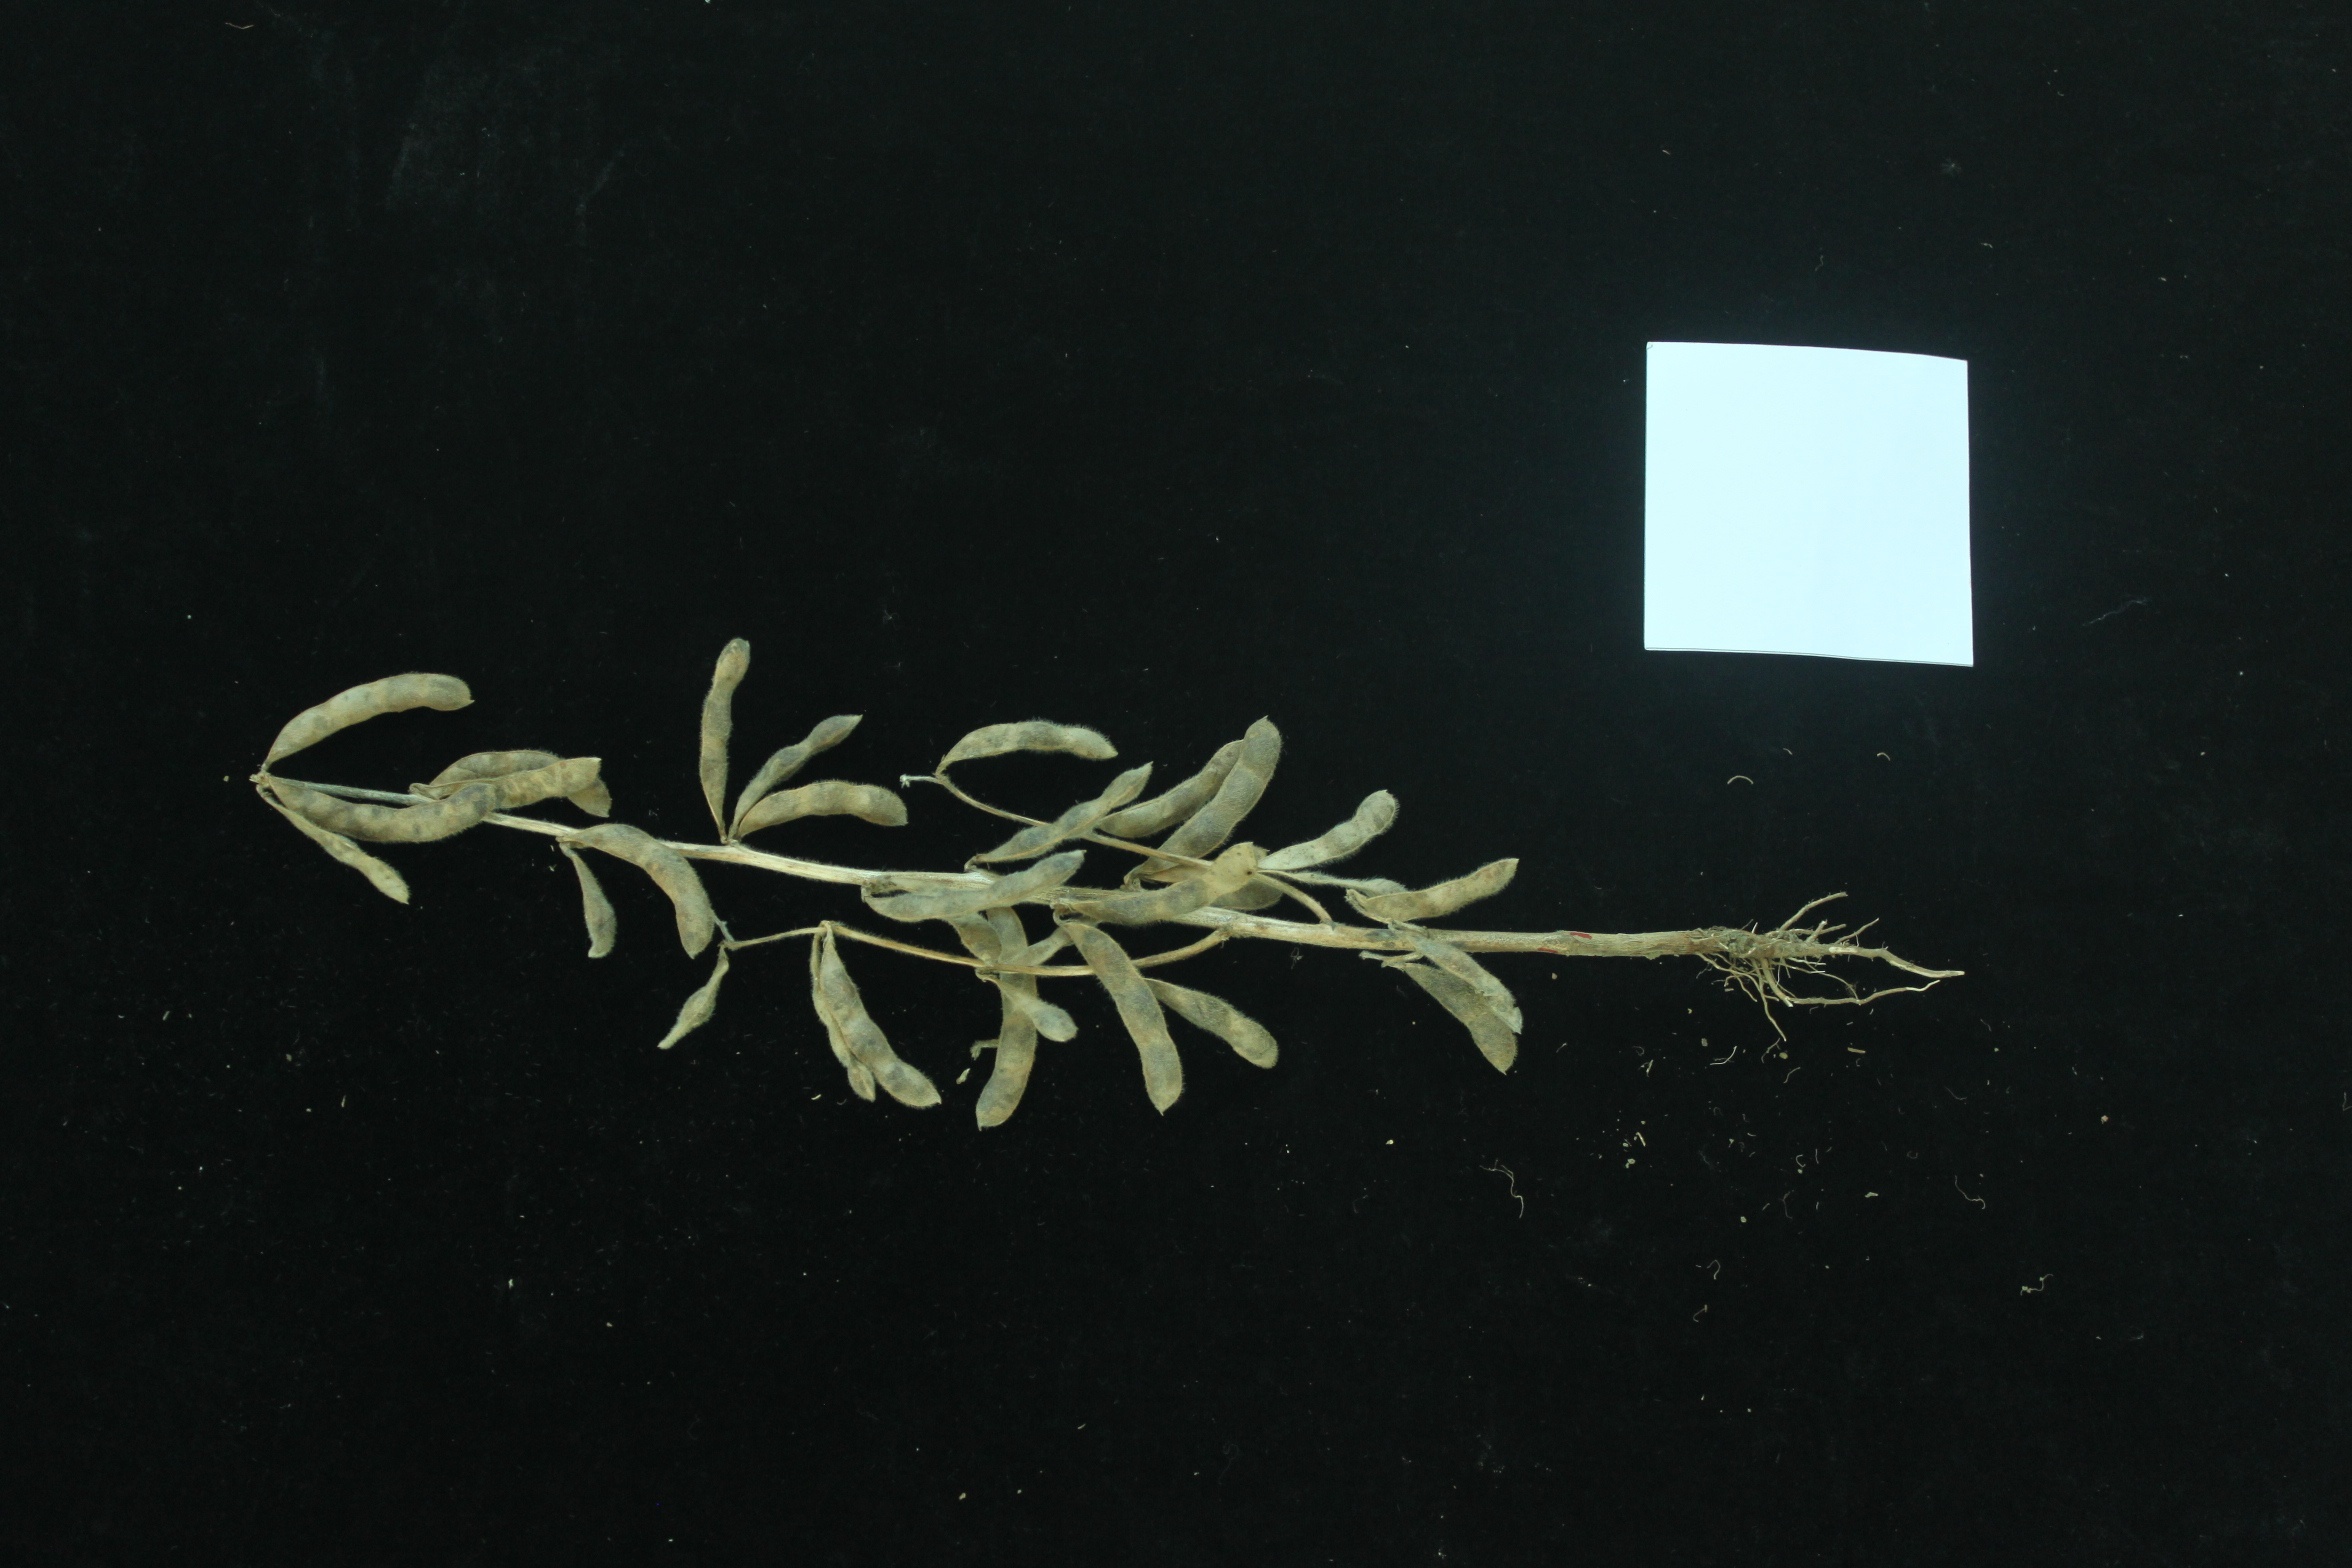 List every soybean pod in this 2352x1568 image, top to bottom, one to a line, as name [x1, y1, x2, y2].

soybean pod [698, 640, 750, 845]
soybean pod [262, 673, 474, 769]
soybean pod [730, 716, 863, 845]
soybean pod [1127, 716, 1279, 882]
soybean pod [938, 723, 1116, 775]
soybean pod [1097, 742, 1244, 838]
soybean pod [427, 751, 607, 815]
soybean pod [420, 761, 597, 805]
soybean pod [968, 763, 1153, 865]
soybean pod [264, 782, 507, 845]
soybean pod [738, 783, 907, 840]
soybean pod [1257, 791, 1397, 873]
soybean pod [263, 797, 410, 905]
soybean pod [558, 824, 715, 958]
soybean pod [560, 846, 616, 957]
soybean pod [1051, 848, 1266, 921]
soybean pod [863, 852, 1086, 923]
soybean pod [1347, 860, 1518, 922]
soybean pod [1156, 869, 1283, 911]
soybean pod [977, 907, 1038, 1128]
soybean pod [1055, 918, 1181, 1117]
soybean pod [820, 932, 942, 1109]
soybean pod [1390, 933, 1522, 1034]
soybean pod [659, 943, 729, 1049]
soybean pod [810, 944, 878, 1099]
soybean pod [1392, 965, 1517, 1077]
soybean pod [1145, 979, 1279, 1069]
soybean pod [996, 985, 1076, 1044]